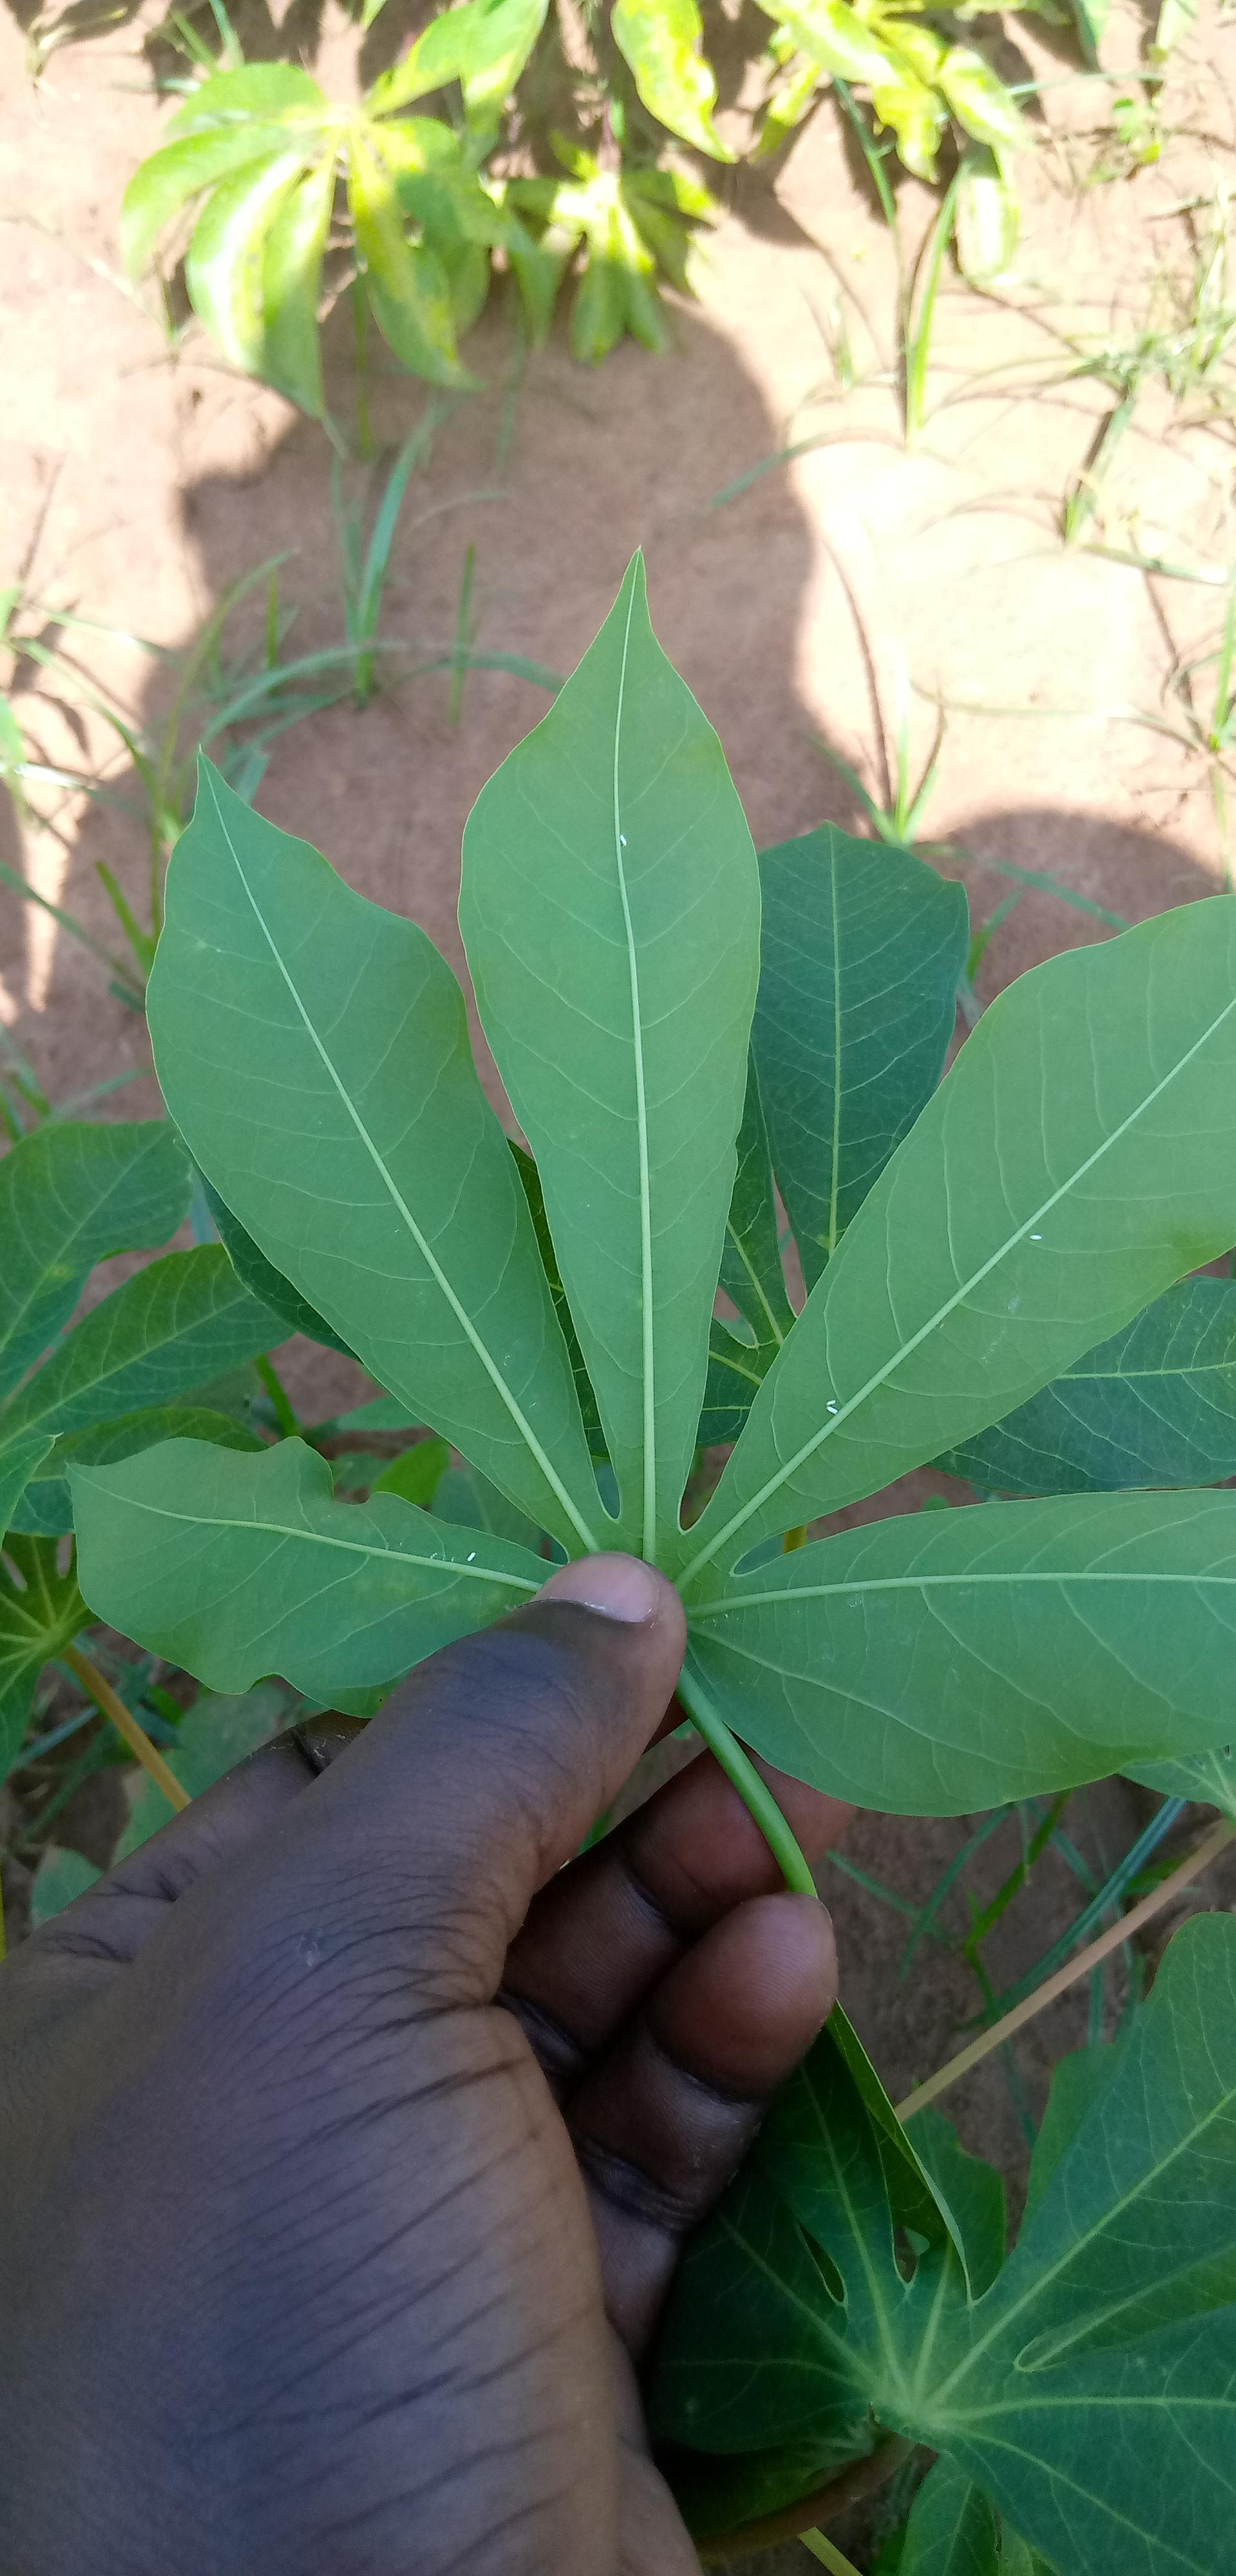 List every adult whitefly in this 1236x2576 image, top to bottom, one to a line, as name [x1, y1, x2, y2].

whitefly [618, 833, 628, 848]
whitefly [1027, 1233, 1043, 1242]
whitefly [825, 1398, 837, 1407]
whitefly [825, 1406, 838, 1416]
whitefly [465, 1551, 477, 1562]